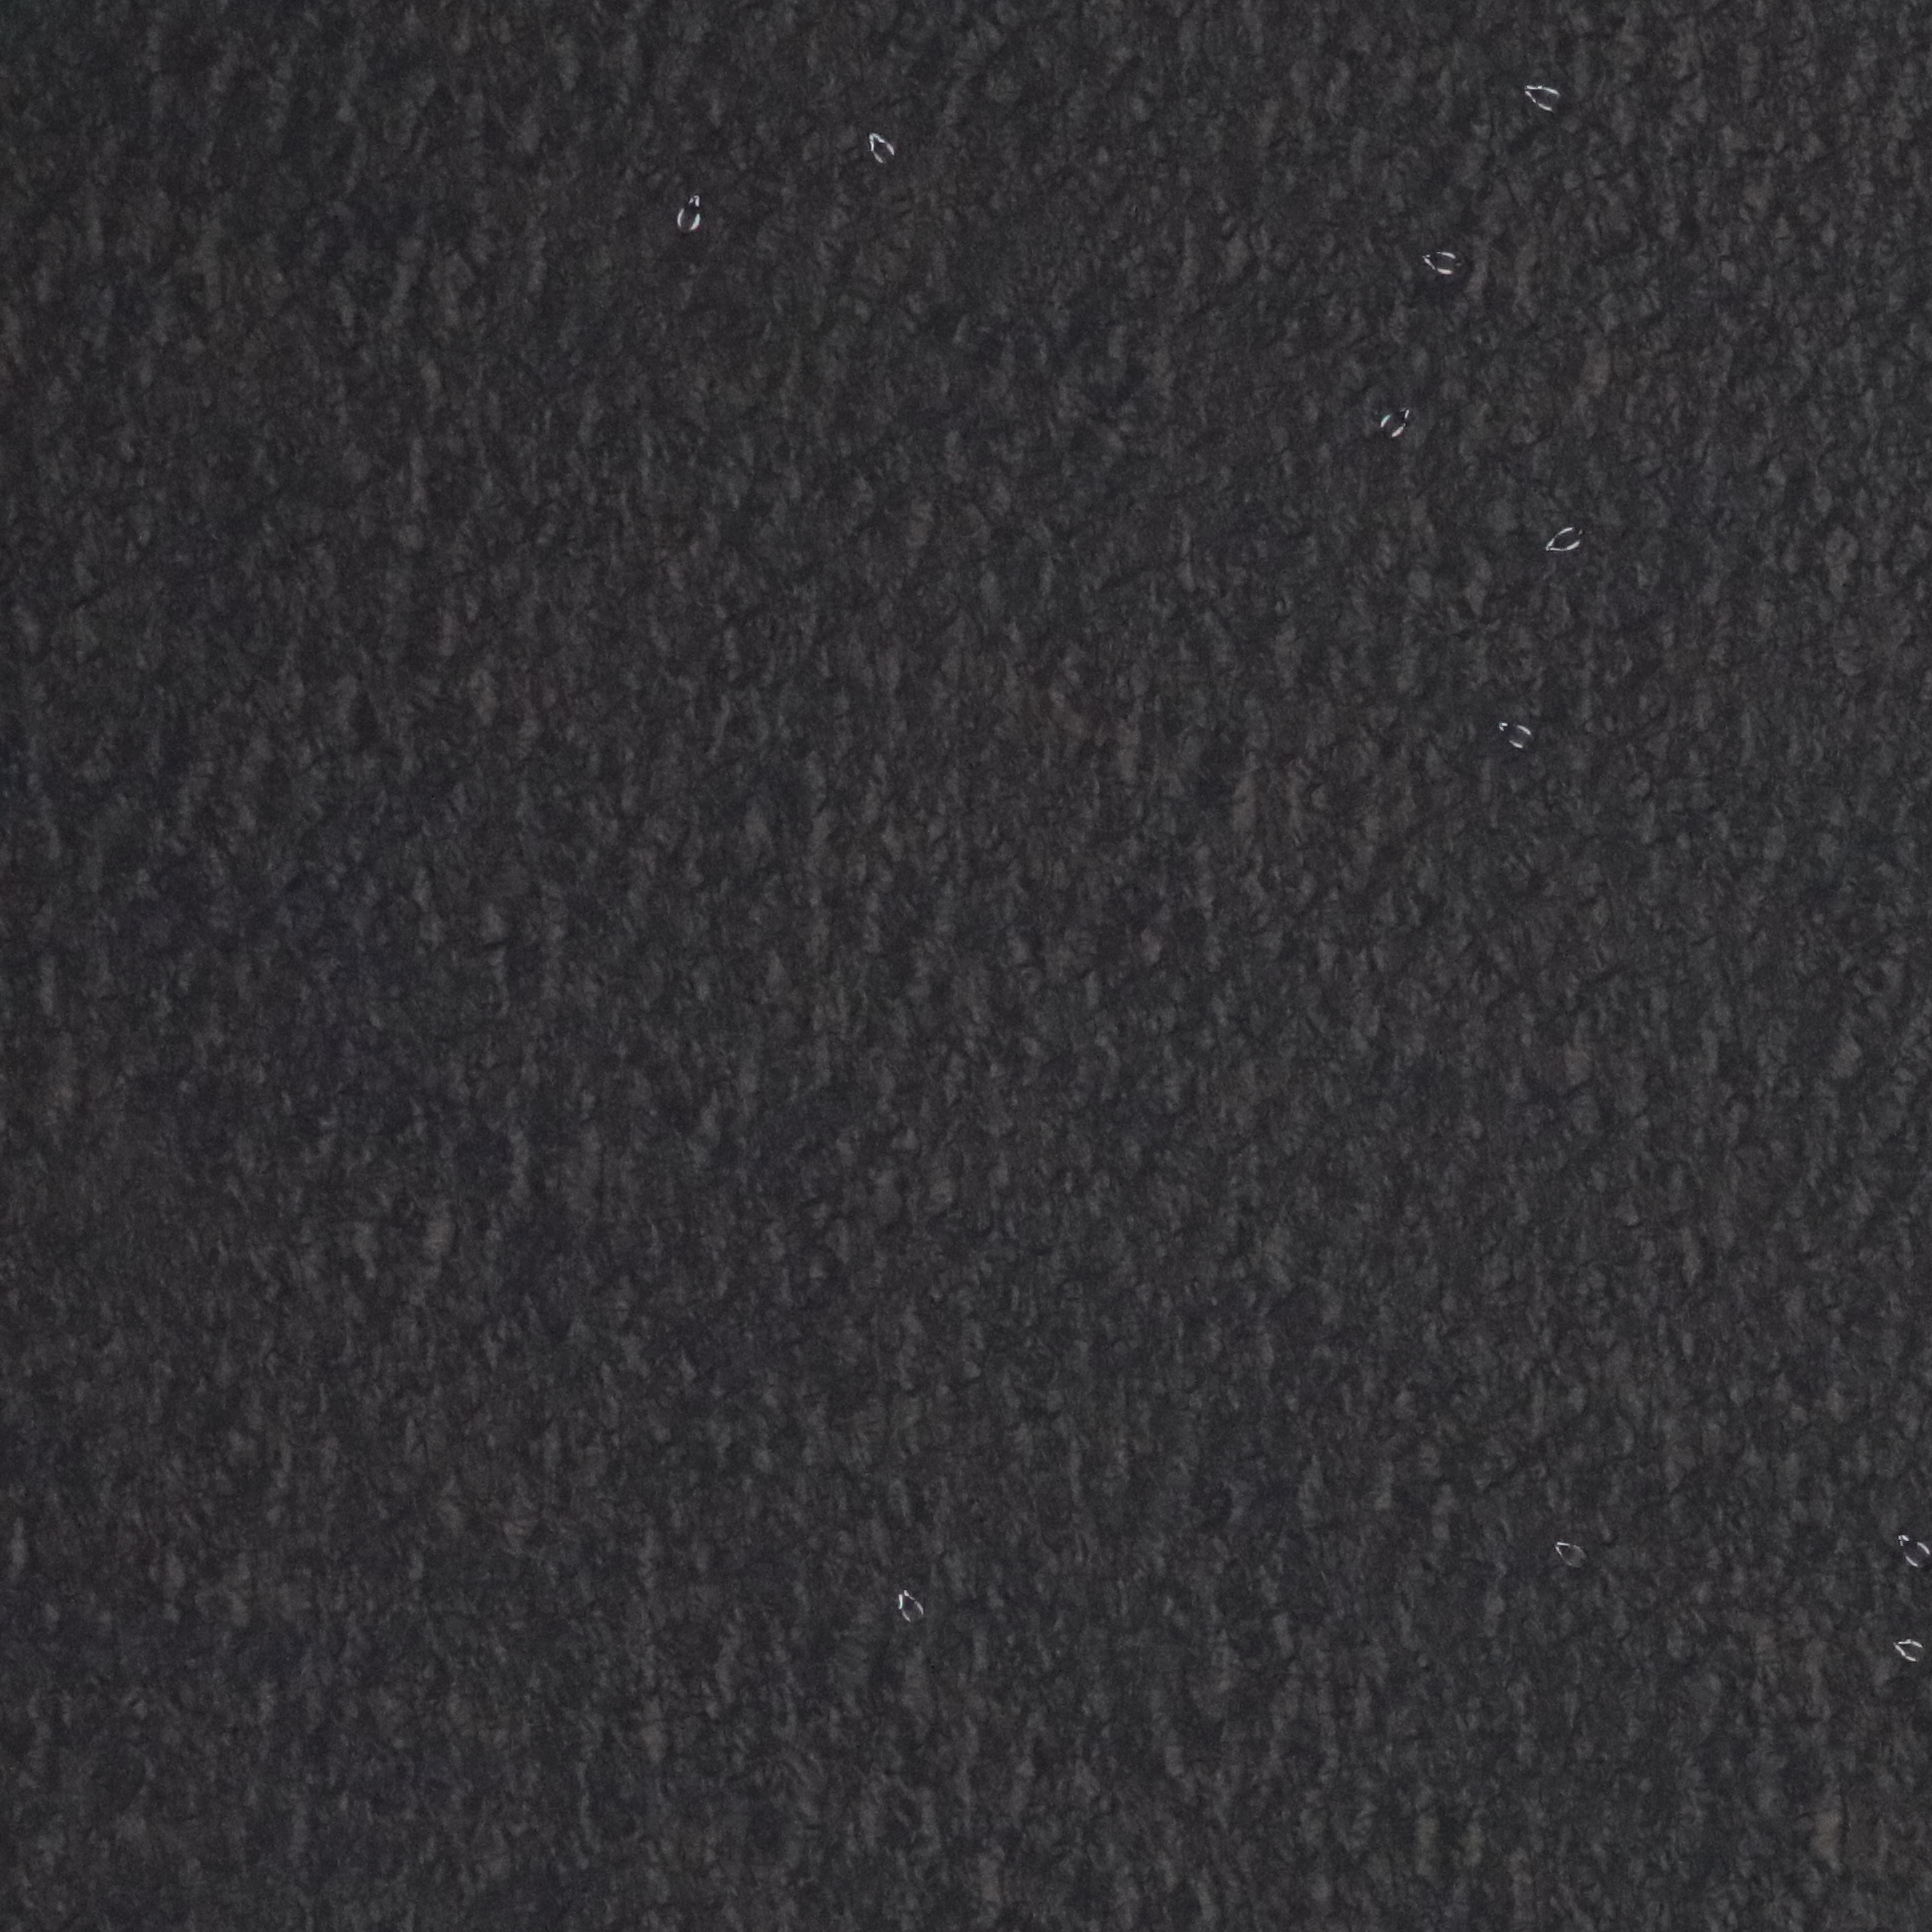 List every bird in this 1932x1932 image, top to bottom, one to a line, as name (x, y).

brant (1545, 98)
brant (882, 150)
brant (689, 217)
brant (1444, 264)
brant (1394, 424)
brant (1566, 540)
brant (1520, 737)
brant (1916, 1554)
brant (1570, 1555)
brant (911, 1610)
brant (1913, 1650)